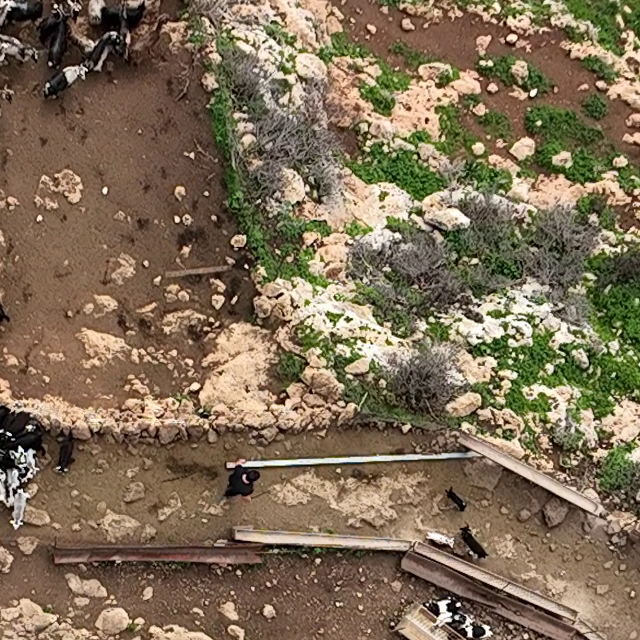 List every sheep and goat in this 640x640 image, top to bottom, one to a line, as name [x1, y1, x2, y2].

goat [0, 0, 11, 27]
goat [27, 0, 43, 20]
goat [88, 0, 105, 24]
goat [95, 0, 145, 34]
goat [10, 1, 24, 20]
goat [116, 1, 130, 58]
goat [48, 2, 70, 67]
goat [36, 13, 56, 44]
goat [131, 16, 169, 56]
goat [66, 17, 95, 53]
goat [82, 31, 117, 70]
goat [0, 33, 39, 63]
goat [0, 40, 8, 61]
goat [43, 65, 87, 99]
goat [0, 85, 13, 143]
goat [0, 278, 10, 323]
goat [0, 410, 15, 435]
goat [0, 411, 6, 443]
goat [5, 411, 31, 441]
goat [55, 433, 74, 472]
goat [1, 434, 43, 451]
goat [0, 448, 6, 469]
goat [7, 448, 27, 468]
goat [26, 449, 41, 473]
goat [19, 464, 33, 483]
goat [0, 466, 19, 507]
goat [0, 468, 10, 507]
goat [445, 487, 468, 512]
goat [10, 489, 31, 530]
goat [459, 526, 489, 560]
goat [425, 531, 455, 548]
goat [423, 598, 462, 612]
goat [429, 612, 474, 633]
goat [446, 624, 492, 639]